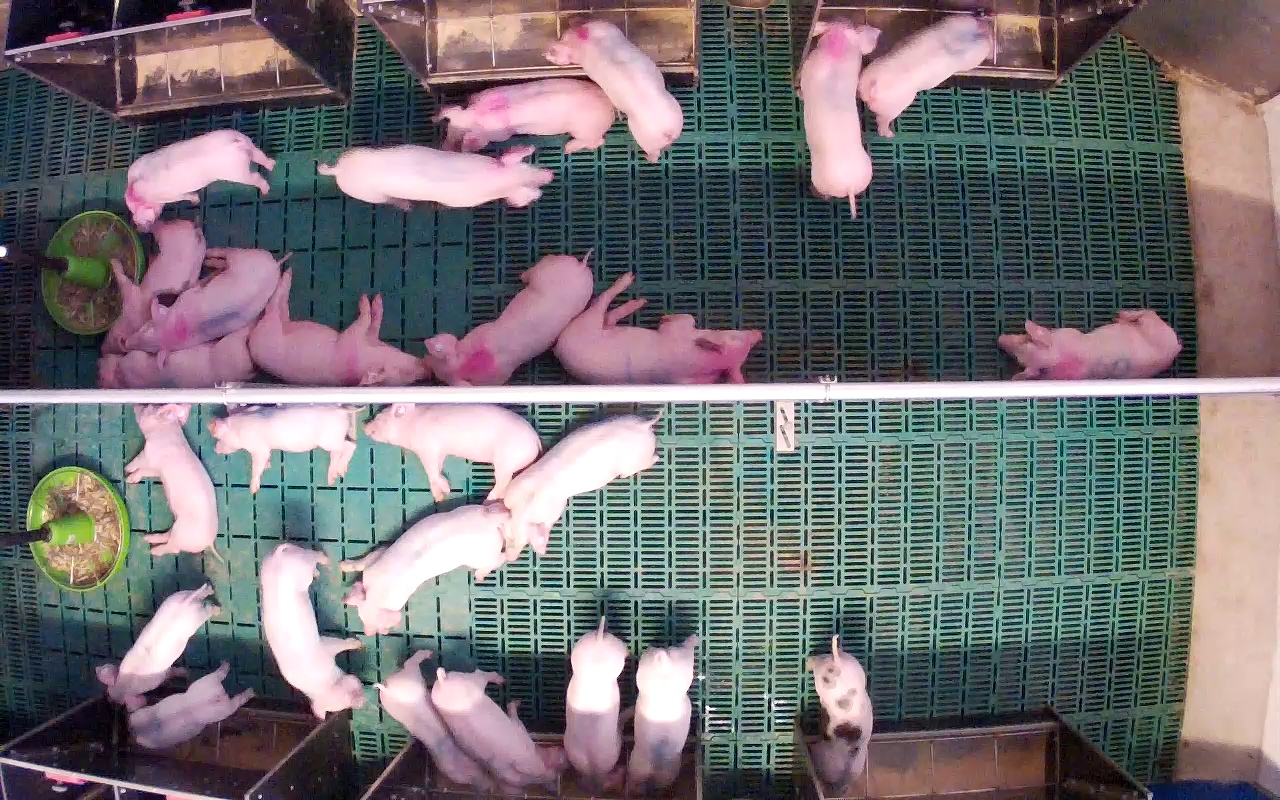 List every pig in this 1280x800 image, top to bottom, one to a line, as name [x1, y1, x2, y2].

pig [856, 11, 1000, 136]
pig [544, 15, 684, 165]
pig [798, 18, 881, 219]
pig [430, 78, 615, 157]
pig [124, 125, 276, 233]
pig [311, 143, 556, 215]
pig [102, 216, 210, 357]
pig [119, 243, 296, 369]
pig [420, 246, 596, 387]
pig [247, 264, 432, 383]
pig [558, 270, 763, 381]
pig [990, 307, 1182, 379]
pig [93, 316, 268, 390]
pig [365, 403, 545, 507]
pig [208, 404, 366, 490]
pig [124, 405, 229, 564]
pig [488, 411, 669, 563]
pig [343, 502, 507, 638]
pig [261, 544, 367, 724]
pig [98, 580, 223, 712]
pig [566, 613, 637, 793]
pig [627, 630, 700, 797]
pig [808, 631, 875, 796]
pig [373, 650, 521, 796]
pig [126, 661, 256, 752]
pig [430, 664, 566, 793]